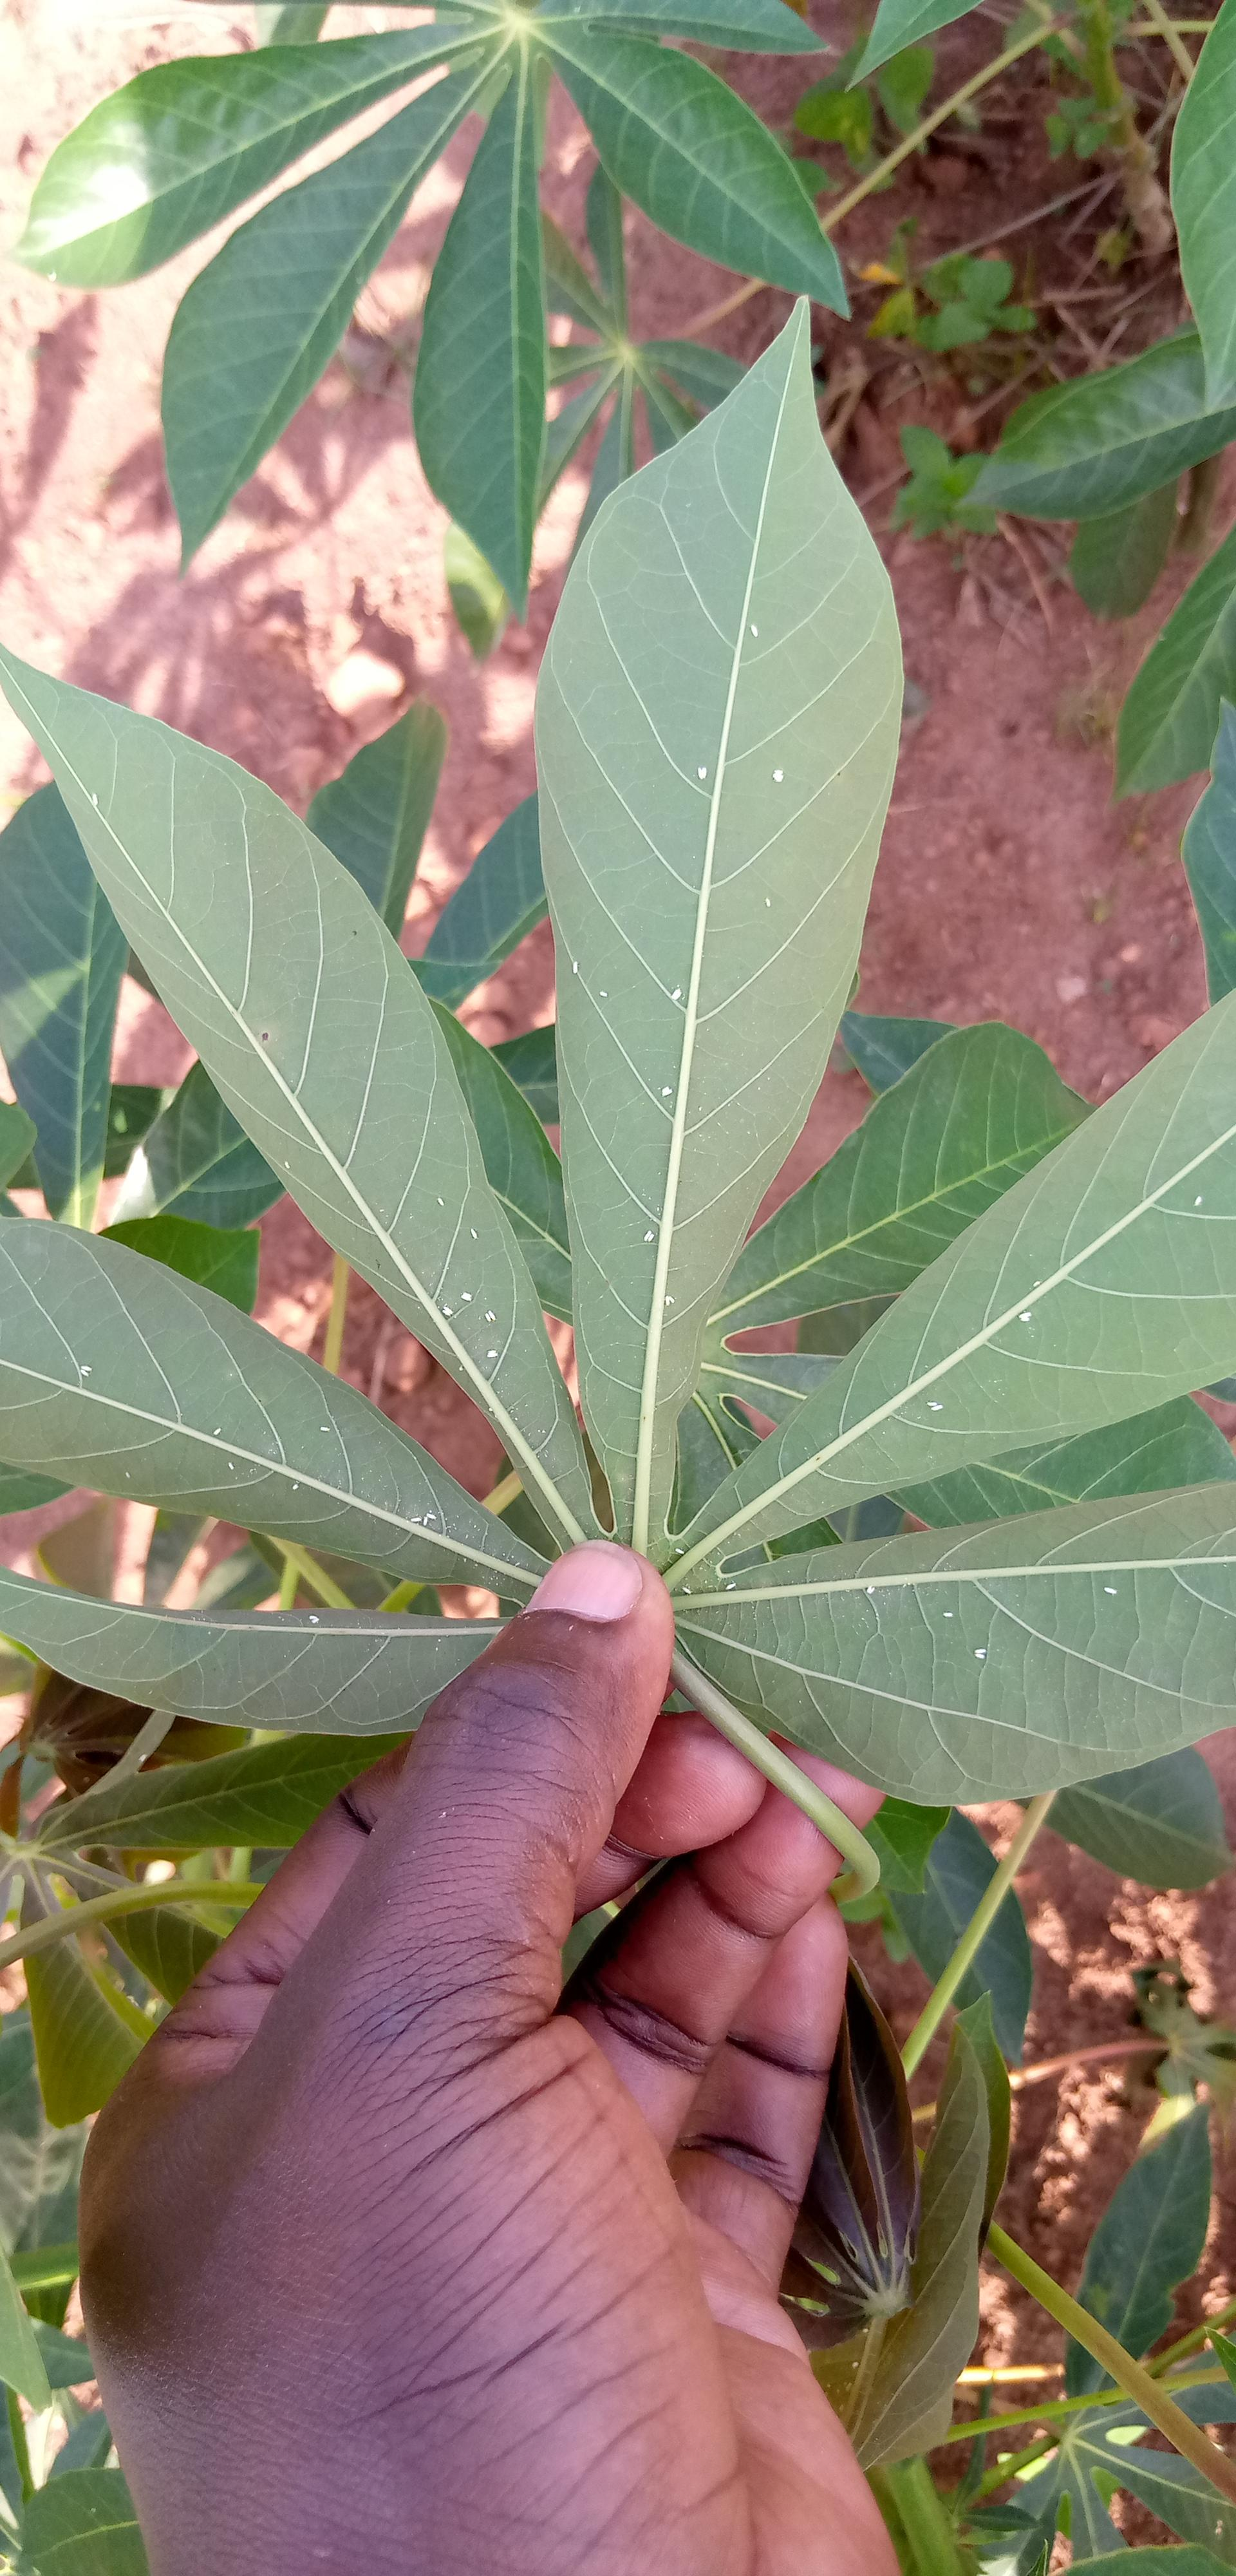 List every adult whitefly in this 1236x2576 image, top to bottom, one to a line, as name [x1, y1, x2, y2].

whitefly [749, 623, 760, 639]
whitefly [697, 766, 702, 781]
whitefly [702, 766, 707, 780]
whitefly [771, 768, 783, 775]
whitefly [771, 773, 785, 778]
whitefly [774, 777, 783, 783]
whitefly [91, 792, 99, 807]
whitefly [763, 896, 773, 909]
whitefly [571, 960, 580, 975]
whitefly [670, 988, 681, 1000]
whitefly [597, 990, 608, 999]
whitefly [674, 991, 682, 1002]
whitefly [660, 1086, 670, 1094]
whitefly [661, 1088, 673, 1097]
whitefly [283, 1160, 292, 1170]
whitefly [1192, 1195, 1203, 1208]
whitefly [436, 1196, 445, 1207]
whitefly [469, 1227, 479, 1240]
whitefly [643, 1229, 652, 1242]
whitefly [648, 1233, 655, 1242]
whitefly [1031, 1280, 1042, 1289]
whitefly [463, 1291, 473, 1298]
whitefly [460, 1294, 472, 1302]
whitefly [664, 1294, 670, 1307]
whitefly [669, 1294, 676, 1305]
whitefly [442, 1306, 453, 1315]
whitefly [441, 1309, 451, 1317]
whitefly [487, 1309, 496, 1322]
whitefly [484, 1312, 492, 1323]
whitefly [1018, 1312, 1033, 1318]
whitefly [1020, 1316, 1031, 1322]
whitefly [486, 1349, 498, 1354]
whitefly [485, 1354, 498, 1358]
whitefly [79, 1365, 92, 1372]
whitefly [80, 1368, 89, 1378]
whitefly [925, 1401, 938, 1407]
whitefly [930, 1404, 944, 1412]
whitefly [318, 1425, 331, 1434]
whitefly [211, 1426, 222, 1437]
whitefly [227, 1461, 236, 1472]
whitefly [291, 1482, 301, 1492]
whitefly [425, 1512, 437, 1520]
whitefly [422, 1515, 428, 1528]
whitefly [409, 1517, 422, 1524]
whitefly [673, 1547, 686, 1555]
whitefly [724, 1581, 739, 1591]
whitefly [680, 1585, 693, 1595]
whitefly [865, 1585, 876, 1595]
whitefly [1102, 1585, 1118, 1595]
whitefly [941, 1611, 955, 1619]
whitefly [308, 1615, 317, 1620]
whitefly [311, 1618, 320, 1625]
whitefly [973, 1647, 987, 1654]
whitefly [973, 1653, 985, 1660]